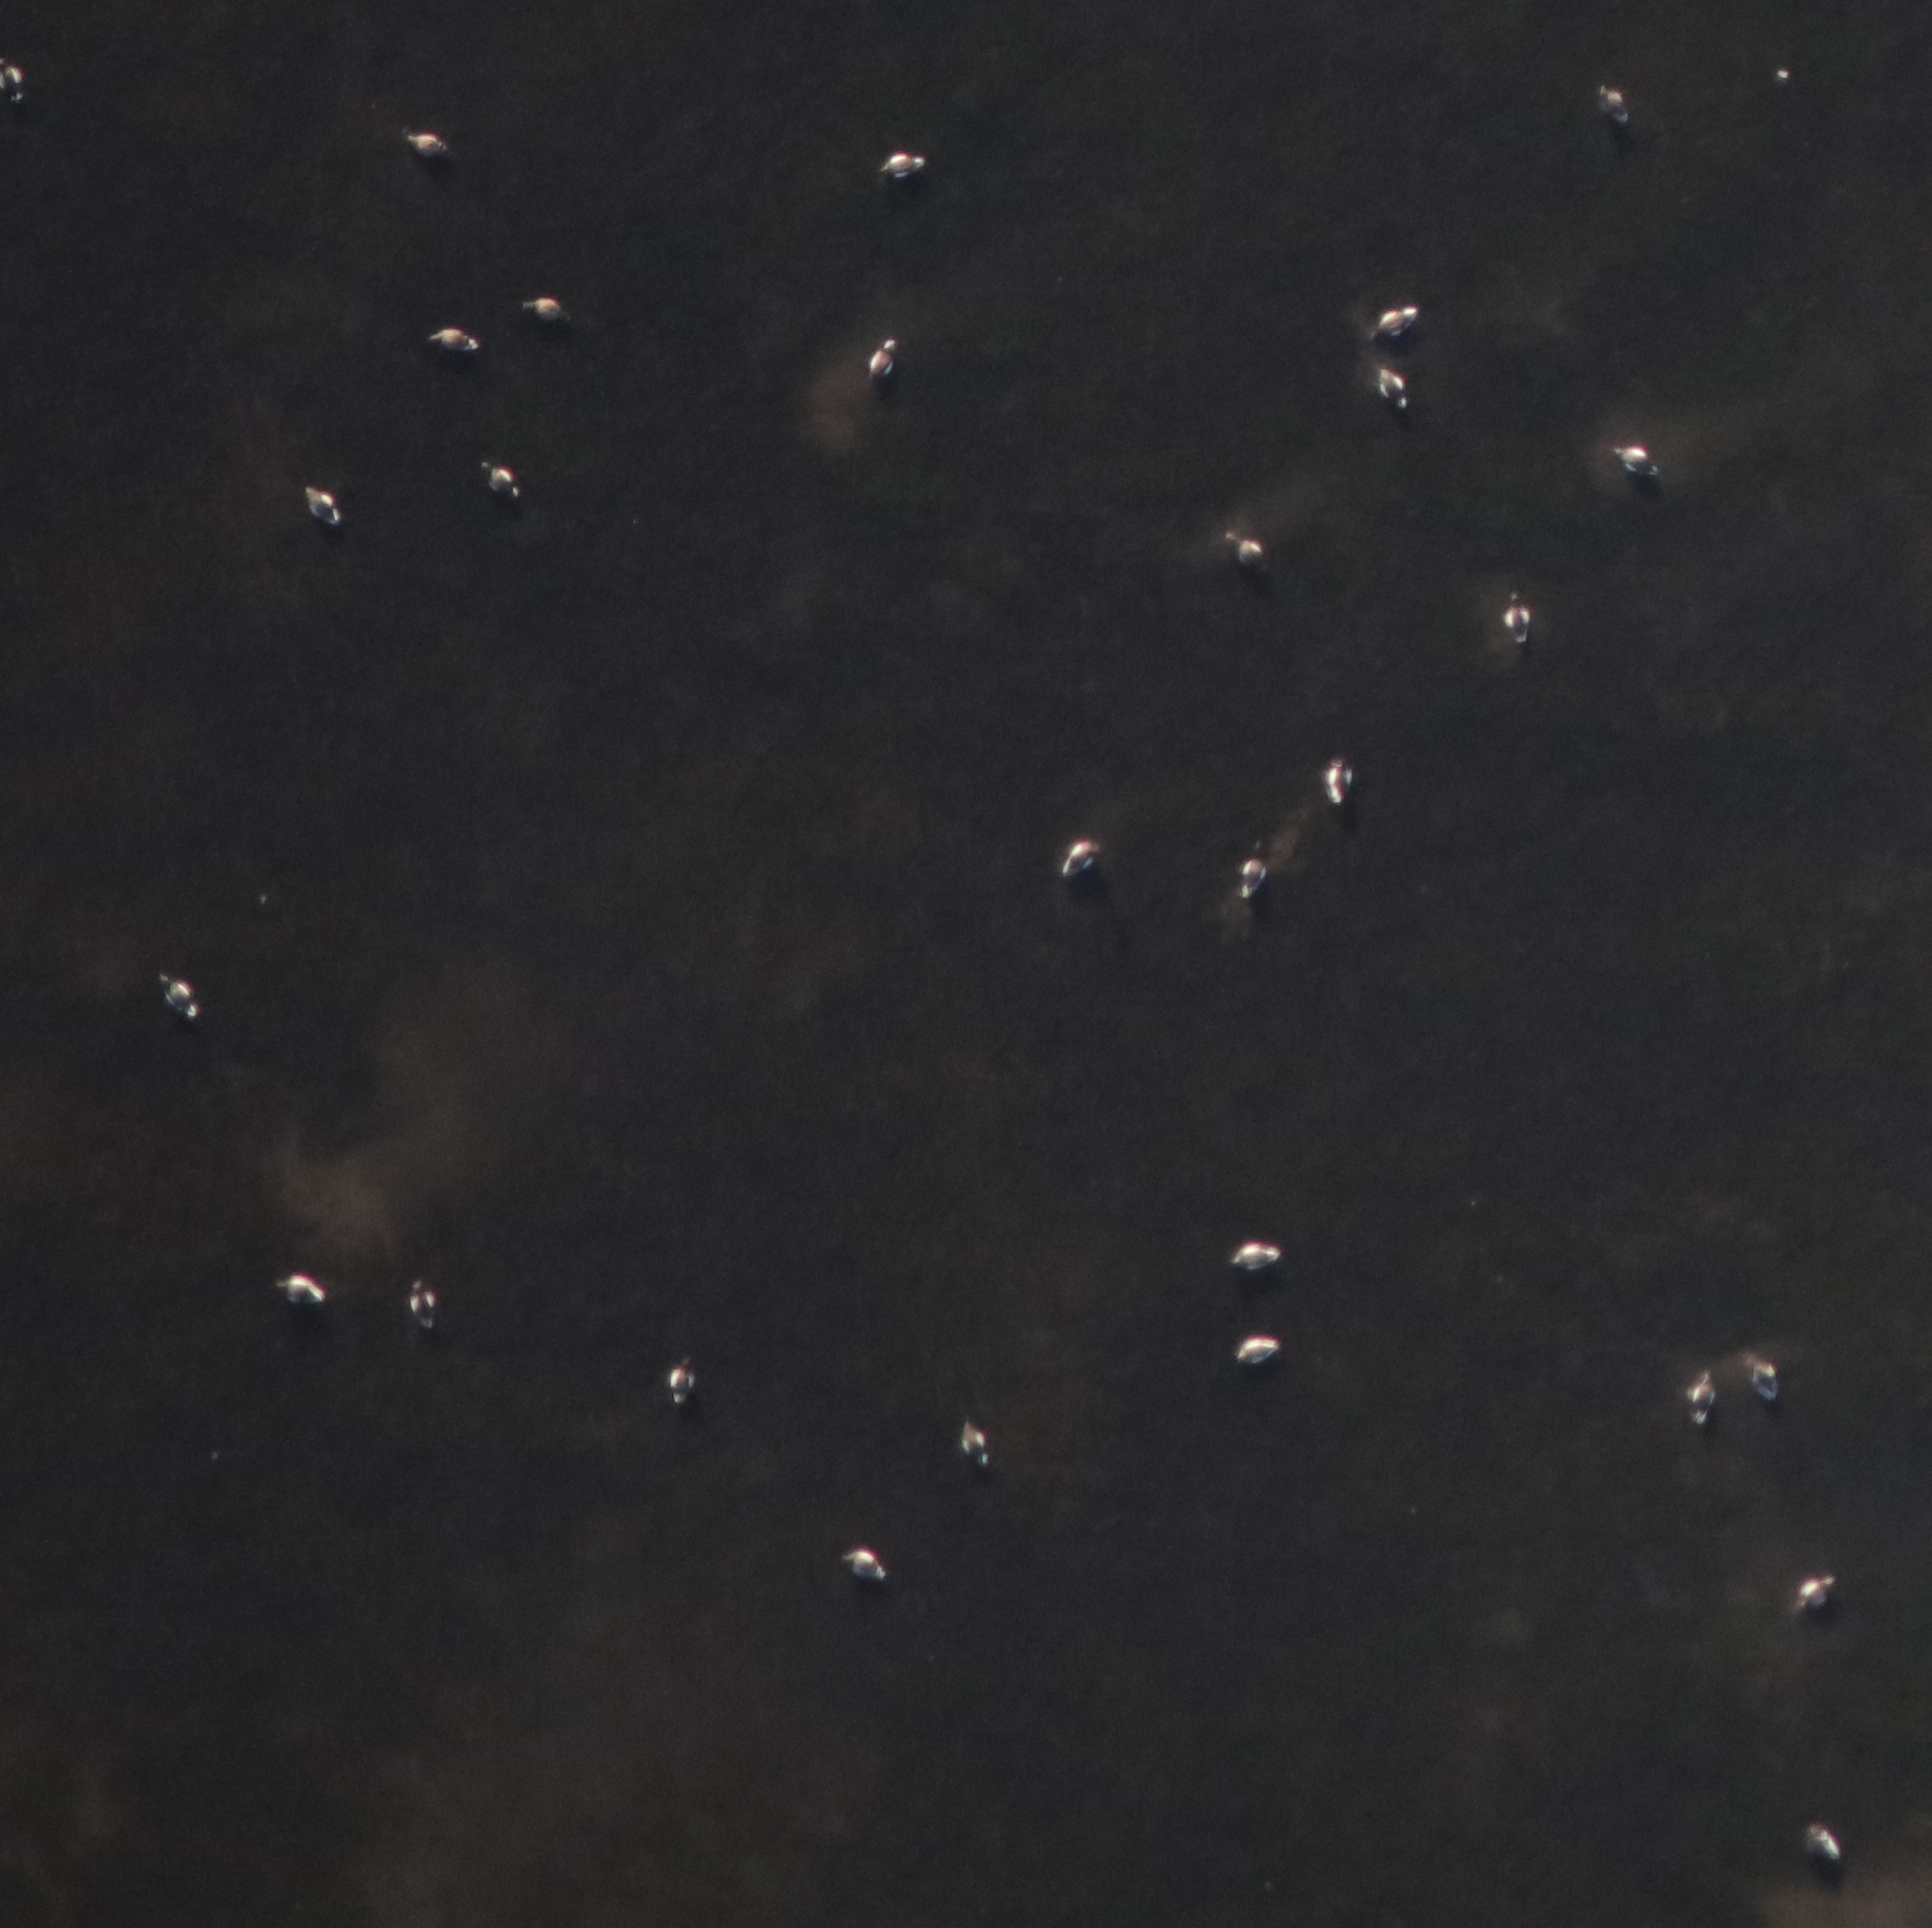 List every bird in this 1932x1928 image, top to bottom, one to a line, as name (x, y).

brant (11, 74)
brant (1615, 106)
brant (426, 146)
brant (903, 167)
brant (546, 309)
brant (1395, 326)
brant (454, 338)
brant (882, 362)
brant (1389, 384)
brant (1636, 462)
brant (500, 481)
brant (322, 506)
brant (1518, 621)
brant (1340, 780)
brant (1082, 856)
brant (1255, 874)
brant (181, 999)
brant (1257, 1257)
brant (302, 1289)
brant (421, 1302)
brant (1258, 1349)
brant (1763, 1375)
brant (683, 1381)
brant (1704, 1398)
brant (972, 1439)
brant (866, 1565)
brant (1817, 1593)
brant (1826, 1843)